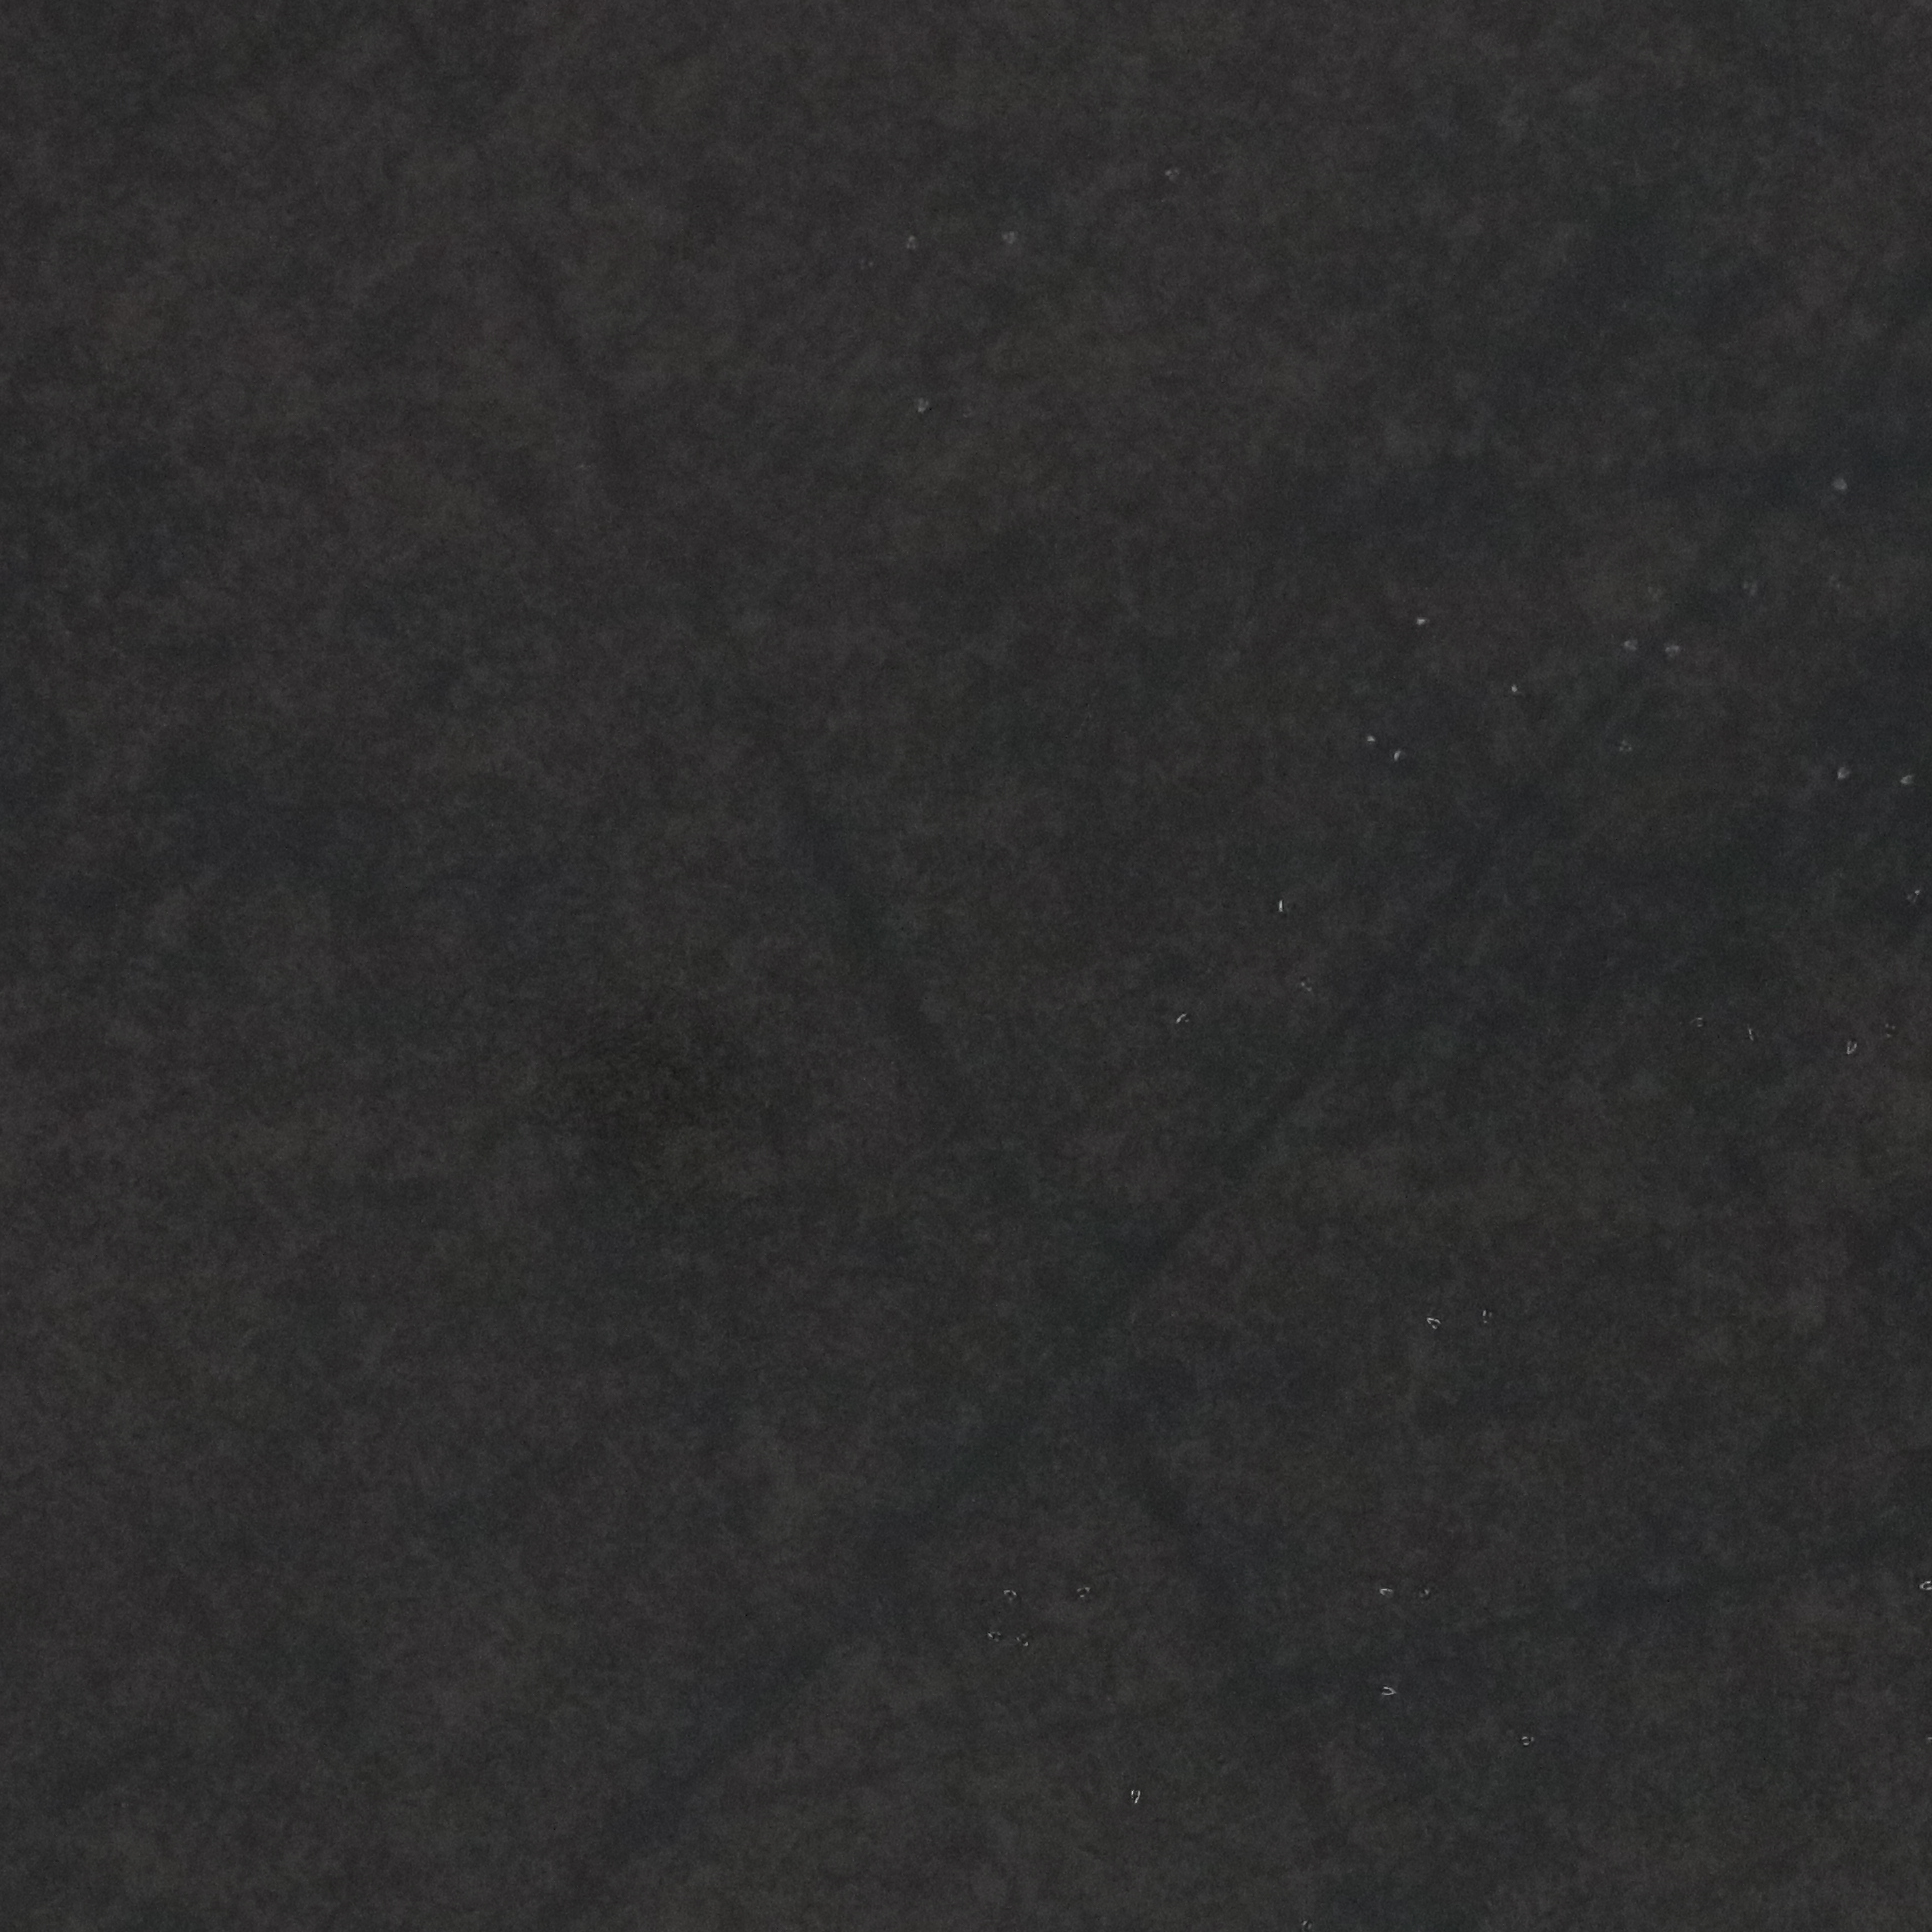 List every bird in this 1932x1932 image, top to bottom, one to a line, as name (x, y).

brant (1170, 174)
brant (1011, 237)
brant (910, 241)
brant (866, 261)
brant (922, 404)
brant (1846, 491)
brant (1834, 586)
brant (1756, 588)
brant (1656, 600)
brant (1420, 620)
brant (1624, 645)
brant (1668, 650)
brant (1521, 687)
brant (1374, 741)
brant (1629, 754)
brant (1405, 757)
brant (1909, 774)
brant (1842, 777)
brant (1913, 897)
brant (1283, 910)
brant (1311, 984)
brant (1182, 1015)
brant (1695, 1024)
brant (1891, 1029)
brant (1750, 1031)
brant (1856, 1047)
brant (1480, 1316)
brant (1431, 1325)
brant (1919, 1588)
brant (1085, 1590)
brant (1007, 1597)
brant (1386, 1600)
brant (1427, 1603)
brant (995, 1633)
brant (1025, 1636)
brant (1389, 1693)
brant (1528, 1743)
brant (1137, 1798)
brant (1308, 1924)